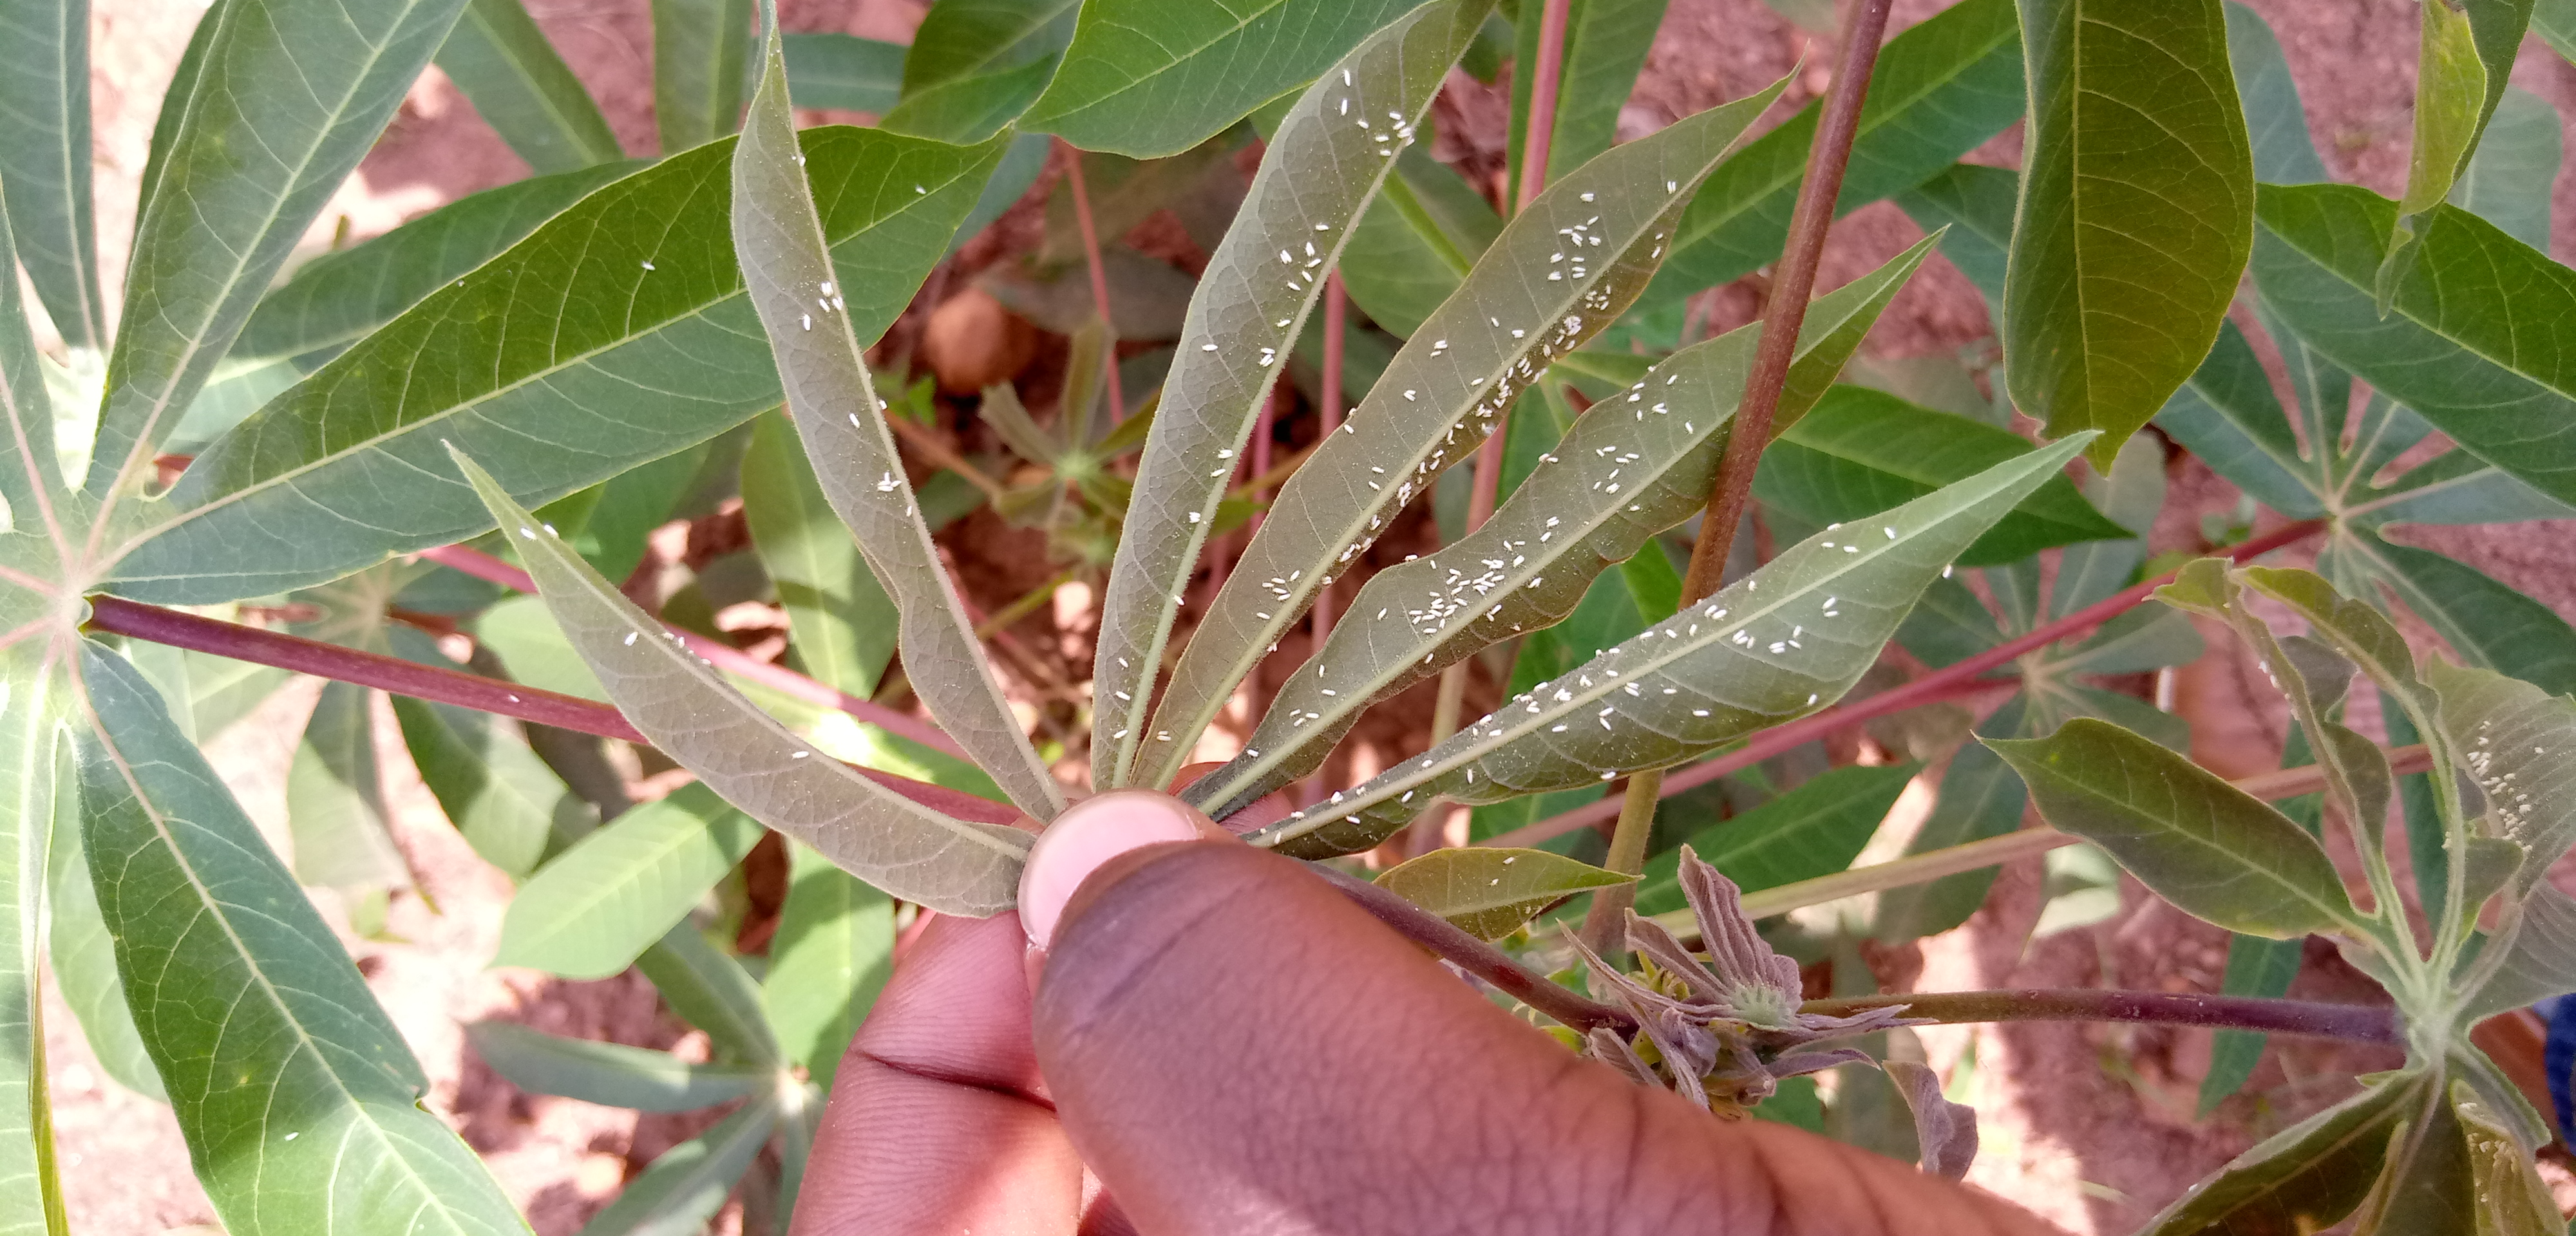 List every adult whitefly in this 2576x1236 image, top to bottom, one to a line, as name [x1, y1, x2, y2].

whitefly [1341, 66, 1352, 89]
whitefly [1338, 96, 1350, 117]
whitefly [1386, 111, 1404, 122]
whitefly [1355, 118, 1370, 131]
whitefly [1393, 118, 1407, 131]
whitefly [1395, 132, 1412, 139]
whitefly [1372, 133, 1390, 144]
whitefly [1403, 134, 1417, 148]
whitefly [1376, 147, 1394, 159]
whitefly [797, 153, 809, 171]
whitefly [1666, 180, 1672, 196]
whitefly [1671, 181, 1677, 194]
whitefly [913, 183, 930, 198]
whitefly [1578, 192, 1595, 198]
whitefly [1580, 197, 1594, 203]
whitefly [1586, 215, 1600, 227]
whitefly [1312, 221, 1332, 234]
whitefly [1573, 223, 1588, 232]
whitefly [1557, 227, 1572, 235]
whitefly [1571, 232, 1583, 242]
whitefly [1653, 232, 1665, 240]
whitefly [1571, 236, 1582, 248]
whitefly [1588, 236, 1602, 243]
whitefly [1307, 241, 1317, 257]
whitefly [1589, 241, 1598, 247]
whitefly [1651, 245, 1662, 259]
whitefly [1303, 247, 1312, 259]
whitefly [1282, 248, 1293, 265]
whitefly [1280, 252, 1288, 266]
whitefly [1549, 252, 1561, 260]
whitefly [1550, 256, 1564, 265]
whitefly [1570, 256, 1585, 264]
whitefly [1306, 257, 1324, 272]
whitefly [639, 257, 659, 274]
whitefly [1571, 265, 1587, 273]
whitefly [1298, 268, 1314, 285]
whitefly [1548, 269, 1561, 276]
whitefly [1571, 273, 1586, 279]
whitefly [1545, 276, 1562, 282]
whitefly [1285, 280, 1303, 294]
whitefly [825, 281, 836, 297]
whitefly [817, 281, 826, 297]
whitefly [1604, 283, 1612, 295]
whitefly [1587, 290, 1599, 297]
whitefly [838, 295, 845, 308]
whitefly [1584, 295, 1594, 301]
whitefly [832, 297, 842, 313]
whitefly [817, 297, 830, 315]
whitefly [1600, 300, 1609, 312]
whitefly [1584, 302, 1593, 310]
whitefly [1593, 302, 1600, 310]
whitefly [800, 312, 815, 333]
whitefly [1490, 314, 1501, 329]
whitefly [1571, 315, 1581, 322]
whitefly [1562, 315, 1571, 328]
whitefly [1273, 316, 1294, 332]
whitefly [1572, 325, 1582, 336]
whitefly [1557, 328, 1567, 335]
whitefly [1567, 328, 1576, 337]
whitefly [1511, 328, 1525, 334]
whitefly [1513, 334, 1526, 339]
whitefly [1554, 334, 1565, 346]
whitefly [1434, 340, 1447, 346]
whitefly [1564, 340, 1576, 351]
whitefly [1199, 343, 1220, 353]
whitefly [1544, 344, 1553, 356]
whitefly [1433, 344, 1450, 351]
whitefly [1259, 346, 1278, 356]
whitefly [1542, 346, 1548, 359]
whitefly [1428, 350, 1443, 359]
whitefly [1259, 354, 1272, 366]
whitefly [1516, 357, 1528, 369]
whitefly [1264, 357, 1276, 370]
whitefly [1521, 360, 1531, 375]
whitefly [1646, 362, 1656, 374]
whitefly [1506, 366, 1514, 379]
whitefly [1540, 366, 1548, 377]
whitefly [1522, 369, 1533, 379]
whitefly [1532, 372, 1540, 385]
whitefly [1665, 373, 1678, 386]
whitefly [1498, 377, 1508, 389]
whitefly [1470, 377, 1485, 388]
whitefly [1631, 382, 1645, 391]
whitefly [1501, 384, 1510, 392]
whitefly [1508, 388, 1513, 397]
whitefly [1405, 389, 1417, 395]
whitefly [1403, 392, 1416, 403]
whitefly [1499, 393, 1510, 399]
whitefly [1629, 393, 1639, 398]
whitefly [1627, 395, 1640, 403]
whitefly [877, 397, 890, 413]
whitefly [1499, 397, 1507, 409]
whitefly [1492, 398, 1501, 407]
whitefly [1653, 401, 1666, 409]
whitefly [1477, 402, 1484, 412]
whitefly [1347, 405, 1358, 417]
whitefly [1634, 407, 1644, 424]
whitefly [1651, 407, 1667, 416]
whitefly [1475, 408, 1486, 418]
whitefly [1485, 409, 1495, 415]
whitefly [848, 411, 864, 432]
whitefly [1483, 413, 1492, 418]
whitefly [1684, 421, 1695, 436]
whitefly [1480, 422, 1487, 432]
whitefly [1342, 422, 1358, 436]
whitefly [1454, 422, 1464, 430]
whitefly [1446, 428, 1454, 442]
whitefly [1446, 440, 1455, 446]
whitefly [1602, 445, 1617, 453]
whitefly [1595, 448, 1605, 458]
whitefly [1218, 449, 1233, 454]
whitefly [1431, 449, 1446, 460]
whitefly [1537, 452, 1551, 464]
whitefly [1624, 452, 1640, 462]
whitefly [1218, 453, 1235, 460]
whitefly [1615, 456, 1631, 465]
whitefly [1546, 456, 1559, 465]
whitefly [1429, 458, 1441, 472]
whitefly [1419, 459, 1429, 476]
whitefly [1370, 464, 1387, 477]
whitefly [1208, 467, 1229, 479]
whitefly [1607, 467, 1620, 482]
whitefly [883, 470, 891, 480]
whitefly [1416, 476, 1423, 485]
whitefly [891, 478, 904, 487]
whitefly [1367, 480, 1382, 492]
whitefly [877, 480, 892, 487]
whitefly [1591, 480, 1602, 492]
whitefly [1404, 482, 1410, 491]
whitefly [1605, 482, 1618, 494]
whitefly [1396, 485, 1405, 501]
whitefly [875, 485, 894, 493]
whitefly [1609, 485, 1620, 496]
whitefly [1404, 491, 1412, 500]
whitefly [1399, 496, 1405, 508]
whitefly [904, 501, 914, 520]
whitefly [1627, 503, 1642, 513]
whitefly [1188, 510, 1202, 518]
whitefly [1369, 512, 1379, 527]
whitefly [1546, 516, 1558, 524]
whitefly [1189, 517, 1202, 524]
whitefly [1369, 518, 1383, 532]
whitefly [1546, 519, 1560, 529]
whitefly [542, 522, 561, 539]
whitefly [1826, 523, 1842, 534]
whitefly [1882, 525, 1897, 541]
whitefly [518, 525, 539, 542]
whitefly [1539, 530, 1552, 543]
whitefly [1361, 536, 1373, 551]
whitefly [1503, 539, 1513, 552]
whitefly [1513, 540, 1527, 547]
whitefly [1820, 540, 1835, 550]
whitefly [1355, 542, 1362, 552]
whitefly [1348, 543, 1356, 553]
whitefly [1841, 544, 1861, 556]
whitefly [1339, 550, 1350, 563]
whitefly [1403, 554, 1419, 563]
whitefly [1512, 556, 1525, 569]
whitefly [1428, 558, 1439, 571]
whitefly [1480, 558, 1493, 565]
whitefly [1492, 558, 1504, 565]
whitefly [1940, 561, 1952, 581]
whitefly [1488, 564, 1503, 570]
whitefly [1289, 567, 1303, 585]
whitefly [1449, 568, 1462, 577]
whitefly [1482, 570, 1495, 578]
whitefly [1492, 574, 1506, 583]
whitefly [1320, 575, 1332, 581]
whitefly [1445, 576, 1459, 586]
whitefly [1269, 576, 1287, 586]
whitefly [1535, 577, 1542, 590]
whitefly [1472, 577, 1486, 585]
whitefly [1527, 577, 1539, 590]
whitefly [1745, 578, 1758, 594]
whitefly [1458, 579, 1472, 586]
whitefly [1260, 580, 1274, 589]
whitefly [1321, 580, 1334, 586]
whitefly [1481, 580, 1495, 588]
whitefly [1472, 583, 1487, 597]
whitefly [1271, 586, 1287, 595]
whitefly [1451, 586, 1463, 597]
whitefly [1428, 590, 1441, 597]
whitefly [1276, 592, 1293, 604]
whitefly [1172, 593, 1186, 609]
whitefly [1821, 595, 1837, 610]
whitefly [1453, 597, 1468, 608]
whitefly [1430, 597, 1444, 606]
whitefly [1489, 603, 1502, 615]
whitefly [1430, 604, 1446, 610]
whitefly [1446, 604, 1459, 611]
whitefly [1704, 604, 1718, 619]
whitefly [1376, 606, 1388, 622]
whitefly [1408, 608, 1423, 615]
whitefly [1712, 608, 1728, 623]
whitefly [1255, 609, 1274, 624]
whitefly [1427, 609, 1443, 617]
whitefly [1443, 609, 1455, 617]
whitefly [1821, 610, 1843, 619]
whitefly [1484, 612, 1495, 624]
whitefly [1422, 613, 1436, 621]
whitefly [1412, 614, 1422, 626]
whitefly [1438, 618, 1446, 630]
whitefly [1687, 622, 1700, 638]
whitefly [1509, 623, 1522, 633]
whitefly [1792, 623, 1803, 639]
whitefly [622, 626, 641, 648]
whitefly [1422, 626, 1439, 635]
whitefly [1663, 626, 1679, 641]
whitefly [1730, 627, 1745, 643]
whitefly [661, 630, 676, 644]
whitefly [1638, 630, 1656, 643]
whitefly [676, 634, 686, 651]
whitefly [1746, 635, 1756, 650]
whitefly [1735, 636, 1749, 647]
whitefly [1785, 639, 1803, 651]
whitefly [1272, 640, 1280, 653]
whitefly [1768, 641, 1786, 650]
whitefly [1265, 645, 1273, 654]
whitefly [1607, 646, 1622, 655]
whitefly [1770, 647, 1786, 656]
whitefly [1593, 648, 1605, 658]
whitefly [1423, 652, 1435, 665]
whitefly [1116, 654, 1132, 670]
whitefly [699, 656, 714, 670]
whitefly [1317, 662, 1326, 680]
whitefly [1604, 668, 1621, 679]
whitefly [1578, 673, 1587, 688]
whitefly [1586, 679, 1595, 688]
whitefly [1533, 680, 1549, 694]
whitefly [1625, 681, 1642, 690]
whitefly [1623, 686, 1640, 698]
whitefly [1662, 686, 1678, 697]
whitefly [1320, 687, 1338, 698]
whitefly [1113, 688, 1134, 704]
whitefly [1553, 688, 1566, 702]
whitefly [1806, 690, 1821, 707]
whitefly [1511, 693, 1523, 702]
whitefly [1519, 695, 1533, 704]
whitefly [1559, 695, 1573, 702]
whitefly [1529, 700, 1539, 707]
whitefly [1525, 706, 1541, 714]
whitefly [1598, 706, 1615, 717]
whitefly [1689, 706, 1711, 719]
whitefly [1288, 707, 1302, 718]
whitefly [1305, 711, 1321, 720]
whitefly [1478, 713, 1493, 727]
whitefly [1598, 716, 1613, 731]
whitefly [1292, 717, 1305, 729]
whitefly [1550, 724, 1570, 734]
whitefly [1113, 725, 1130, 741]
whitefly [1471, 726, 1479, 738]
whitefly [1488, 727, 1503, 739]
whitefly [1155, 729, 1171, 737]
whitefly [1155, 735, 1173, 744]
whitefly [1246, 747, 1259, 760]
whitefly [788, 748, 811, 762]
whitefly [1420, 758, 1435, 769]
whitefly [1464, 765, 1475, 786]
whitefly [1598, 770, 1618, 782]
whitefly [1359, 785, 1369, 794]
whitefly [1356, 787, 1361, 797]
whitefly [1329, 790, 1340, 805]
whitefly [1399, 791, 1414, 805]
whitefly [1334, 793, 1344, 805]
whitefly [1294, 810, 1306, 819]
whitefly [1291, 811, 1302, 820]
whitefly [1343, 814, 1362, 826]
whitefly [1258, 826, 1268, 836]
whitefly [1273, 829, 1282, 845]
whitefly [1501, 855, 1517, 866]
whitefly [1488, 876, 1502, 889]
whitefly [1524, 904, 1532, 915]
whitefly [279, 1128, 303, 1147]